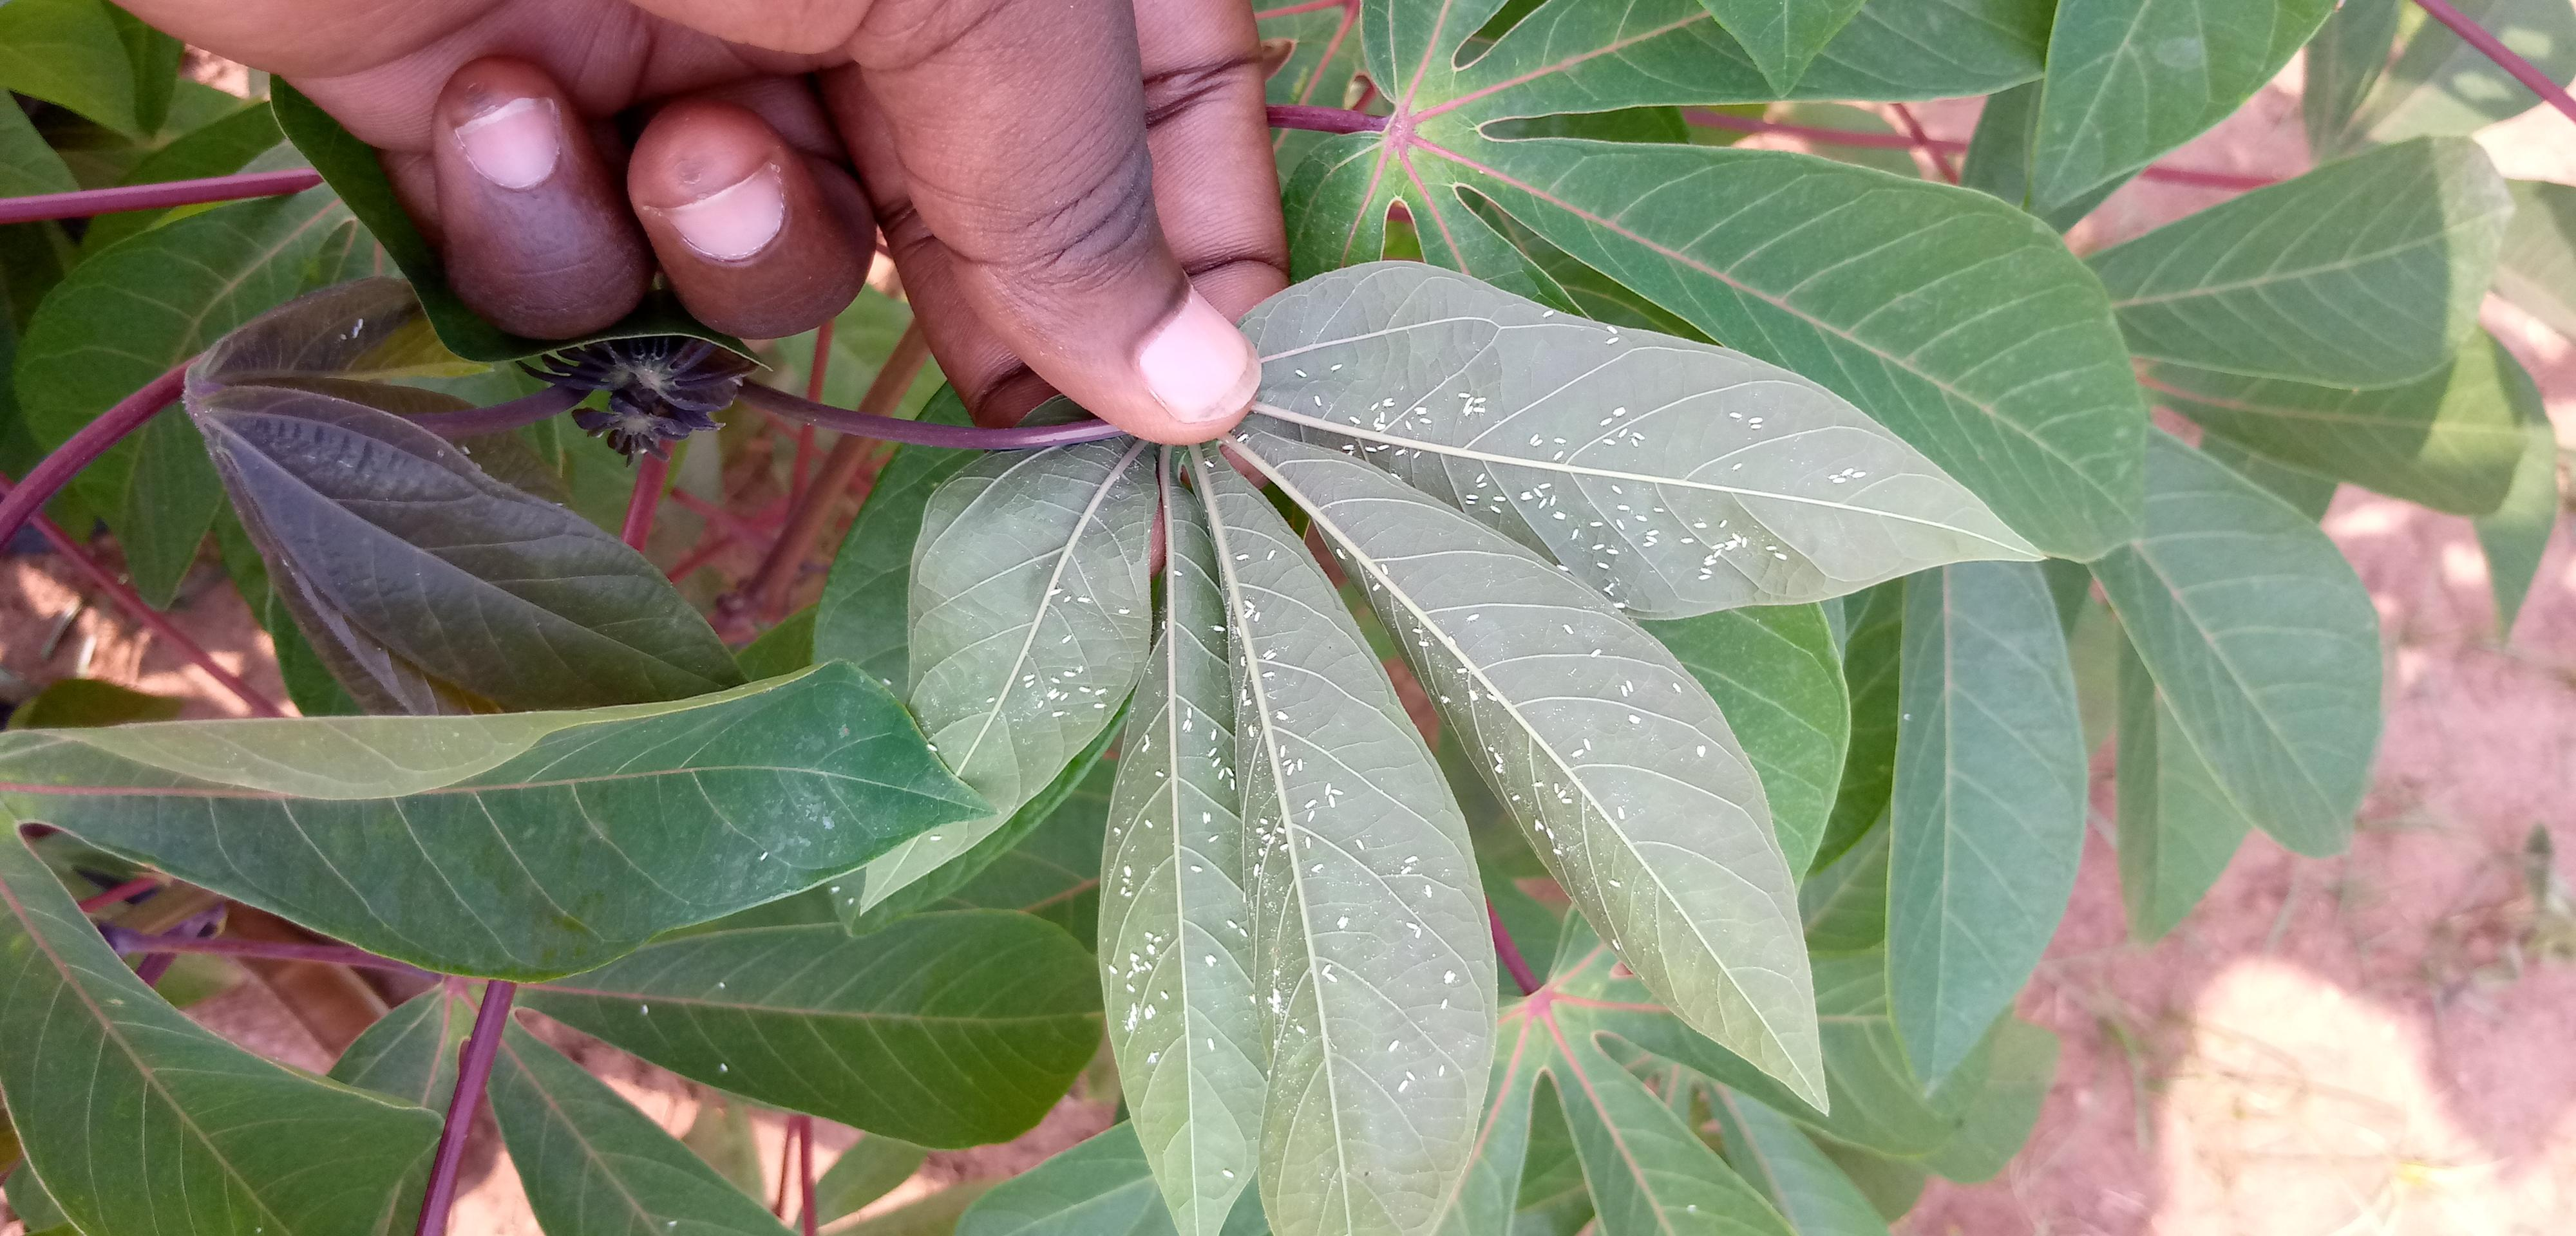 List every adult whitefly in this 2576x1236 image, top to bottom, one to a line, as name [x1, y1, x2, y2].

whitefly [1541, 306, 1556, 319]
whitefly [1605, 324, 1620, 335]
whitefly [1604, 334, 1621, 348]
whitefly [1330, 362, 1344, 373]
whitefly [1294, 368, 1308, 379]
whitefly [1457, 391, 1470, 398]
whitefly [1313, 393, 1323, 407]
whitefly [1466, 396, 1474, 404]
whitefly [1382, 397, 1393, 403]
whitefly [1473, 397, 1486, 404]
whitefly [1370, 401, 1380, 411]
whitefly [1383, 402, 1396, 407]
whitefly [1462, 404, 1469, 413]
whitefly [1465, 405, 1473, 417]
whitefly [1413, 406, 1428, 411]
whitefly [1473, 406, 1486, 413]
whitefly [1613, 406, 1624, 416]
whitefly [1616, 409, 1626, 418]
whitefly [1416, 410, 1427, 415]
whitefly [1379, 411, 1386, 423]
whitefly [1728, 411, 1742, 420]
whitefly [1347, 415, 1361, 426]
whitefly [1373, 416, 1380, 425]
whitefly [1747, 416, 1764, 424]
whitefly [1419, 417, 1433, 425]
whitefly [1599, 417, 1613, 426]
whitefly [1404, 418, 1414, 431]
whitefly [1374, 424, 1387, 432]
whitefly [1750, 424, 1763, 430]
whitefly [1618, 426, 1628, 439]
whitefly [1631, 431, 1645, 440]
whitefly [1236, 433, 1248, 443]
whitefly [1529, 433, 1540, 445]
whitefly [1553, 436, 1566, 444]
whitefly [1630, 436, 1639, 449]
whitefly [1601, 437, 1616, 447]
whitefly [1533, 438, 1543, 447]
whitefly [1340, 443, 1355, 451]
whitefly [1377, 444, 1390, 451]
whitefly [1365, 445, 1377, 453]
whitefly [1394, 447, 1406, 456]
whitefly [1412, 449, 1422, 460]
whitefly [1553, 449, 1564, 462]
whitefly [1203, 459, 1215, 469]
whitefly [1730, 461, 1743, 472]
whitefly [1841, 467, 1854, 476]
whitefly [1390, 471, 1402, 482]
whitefly [1852, 471, 1866, 478]
whitefly [1474, 472, 1486, 483]
whitefly [1828, 474, 1839, 479]
whitefly [1833, 477, 1847, 484]
whitefly [1476, 482, 1488, 489]
whitefly [1538, 482, 1551, 489]
whitefly [1611, 483, 1622, 495]
whitefly [1533, 487, 1544, 498]
whitefly [1520, 491, 1530, 495]
whitefly [1464, 494, 1479, 500]
whitefly [1492, 494, 1507, 503]
whitefly [1549, 494, 1557, 507]
whitefly [1520, 494, 1533, 501]
whitefly [1538, 498, 1548, 510]
whitefly [1464, 500, 1475, 505]
whitefly [1616, 503, 1631, 512]
whitefly [1489, 504, 1502, 514]
whitefly [1652, 505, 1666, 514]
whitefly [1635, 513, 1648, 523]
whitefly [1718, 518, 1729, 529]
whitefly [1589, 520, 1604, 528]
whitefly [1692, 521, 1708, 529]
whitefly [1569, 528, 1580, 540]
whitefly [1732, 531, 1741, 544]
whitefly [1741, 535, 1748, 549]
whitefly [1678, 536, 1695, 545]
whitefly [1725, 539, 1738, 545]
whitefly [1712, 541, 1725, 548]
whitefly [1590, 543, 1604, 550]
whitefly [1725, 544, 1738, 551]
whitefly [1765, 545, 1778, 551]
whitefly [1335, 547, 1348, 561]
whitefly [1605, 547, 1619, 556]
whitefly [1265, 548, 1278, 561]
whitefly [1714, 548, 1722, 558]
whitefly [1235, 552, 1250, 562]
whitefly [1774, 552, 1788, 561]
whitefly [1704, 554, 1714, 561]
whitefly [1703, 559, 1718, 565]
whitefly [1596, 560, 1611, 571]
whitefly [1379, 562, 1390, 576]
whitefly [1555, 563, 1569, 572]
whitefly [1700, 567, 1712, 574]
whitefly [1173, 569, 1184, 577]
whitefly [1697, 574, 1711, 581]
whitefly [1371, 581, 1382, 593]
whitefly [1600, 581, 1618, 599]
whitefly [1048, 587, 1063, 597]
whitefly [1062, 594, 1072, 603]
whitefly [1077, 595, 1092, 603]
whitefly [1243, 599, 1256, 608]
whitefly [1611, 601, 1627, 610]
whitefly [1117, 606, 1131, 615]
whitefly [1242, 608, 1254, 619]
whitefly [1253, 610, 1261, 623]
whitefly [1464, 611, 1481, 623]
whitefly [1160, 619, 1167, 631]
whitefly [1560, 622, 1576, 637]
whitefly [1212, 624, 1227, 633]
whitefly [1235, 626, 1242, 637]
whitefly [1411, 627, 1423, 634]
whitefly [1061, 633, 1074, 644]
whitefly [1447, 635, 1457, 647]
whitefly [1417, 639, 1430, 648]
whitefly [1588, 647, 1604, 660]
whitefly [1262, 649, 1273, 657]
whitefly [1265, 651, 1278, 660]
whitefly [1240, 655, 1247, 668]
whitefly [1077, 664, 1084, 675]
whitefly [1455, 666, 1470, 675]
whitefly [1063, 670, 1076, 677]
whitefly [1261, 670, 1276, 678]
whitefly [1022, 673, 1036, 682]
whitefly [881, 675, 895, 688]
whitefly [1050, 677, 1061, 684]
whitefly [1025, 679, 1035, 689]
whitefly [1625, 679, 1634, 693]
whitefly [1671, 680, 1683, 695]
whitefly [1620, 684, 1629, 698]
whitefly [1077, 685, 1092, 693]
whitefly [1094, 686, 1108, 697]
whitefly [1241, 687, 1247, 701]
whitefly [1046, 688, 1057, 697]
whitefly [1468, 689, 1479, 702]
whitefly [1050, 691, 1060, 700]
whitefly [1060, 691, 1070, 701]
whitefly [1486, 692, 1498, 703]
whitefly [985, 696, 996, 704]
whitefly [1443, 696, 1450, 705]
whitefly [1037, 698, 1044, 709]
whitefly [1242, 698, 1253, 706]
whitefly [1094, 702, 1108, 709]
whitefly [1186, 706, 1193, 718]
whitefly [1051, 709, 1065, 718]
whitefly [1277, 710, 1289, 718]
whitefly [1627, 714, 1642, 721]
whitefly [1276, 715, 1286, 721]
whitefly [1628, 717, 1640, 724]
whitefly [1182, 718, 1190, 731]
whitefly [1187, 721, 1193, 732]
whitefly [1247, 724, 1256, 738]
whitefly [1209, 726, 1218, 742]
whitefly [1144, 733, 1151, 743]
whitefly [1582, 737, 1593, 751]
whitefly [925, 742, 938, 752]
whitefly [1142, 742, 1151, 753]
whitefly [1279, 743, 1286, 759]
whitefly [1700, 744, 1706, 758]
whitefly [1696, 745, 1700, 755]
whitefly [1486, 745, 1495, 752]
whitefly [1207, 746, 1218, 758]
whitefly [1569, 747, 1584, 760]
whitefly [1493, 751, 1505, 763]
whitefly [1212, 755, 1222, 768]
whitefly [1296, 757, 1304, 772]
whitefly [1282, 758, 1293, 767]
whitefly [1286, 762, 1295, 776]
whitefly [1494, 763, 1504, 774]
whitefly [1226, 766, 1235, 776]
whitefly [1218, 768, 1225, 780]
whitefly [1153, 769, 1166, 778]
whitefly [1230, 778, 1236, 791]
whitefly [1530, 780, 1546, 788]
whitefly [1553, 781, 1559, 794]
whitefly [1325, 782, 1332, 796]
whitefly [1331, 789, 1345, 796]
whitefly [1557, 789, 1567, 799]
whitefly [1510, 793, 1522, 803]
whitefly [1329, 794, 1336, 809]
whitefly [1303, 798, 1317, 809]
whitefly [1560, 798, 1573, 804]
whitefly [1617, 804, 1625, 821]
whitefly [1306, 809, 1315, 823]
whitefly [1202, 810, 1207, 825]
whitefly [1207, 812, 1211, 823]
whitefly [1259, 817, 1269, 826]
whitefly [1144, 818, 1155, 830]
whitefly [1534, 818, 1545, 832]
whitefly [1276, 825, 1285, 834]
whitefly [1113, 826, 1122, 835]
whitefly [1255, 827, 1265, 834]
whitefly [1546, 827, 1556, 840]
whitefly [1262, 832, 1271, 841]
whitefly [1208, 834, 1220, 843]
whitefly [929, 834, 942, 842]
whitefly [1268, 834, 1276, 845]
whitefly [1304, 834, 1312, 850]
whitefly [1354, 838, 1366, 851]
whitefly [1280, 843, 1289, 852]
whitefly [1258, 847, 1265, 857]
whitefly [1551, 848, 1562, 856]
whitefly [758, 850, 771, 863]
whitefly [1403, 854, 1419, 863]
whitefly [1252, 862, 1260, 878]
whitefly [1310, 863, 1324, 873]
whitefly [1123, 863, 1133, 878]
whitefly [1188, 863, 1203, 874]
whitefly [1399, 865, 1412, 876]
whitefly [1122, 877, 1130, 885]
whitefly [1608, 878, 1621, 888]
whitefly [1423, 883, 1434, 899]
whitefly [828, 884, 842, 895]
whitefly [1120, 886, 1126, 894]
whitefly [1124, 890, 1133, 898]
whitefly [846, 895, 858, 906]
whitefly [1336, 915, 1345, 926]
whitefly [1340, 916, 1349, 930]
whitefly [1226, 919, 1238, 928]
whitefly [1405, 921, 1419, 930]
whitefly [1238, 927, 1248, 937]
whitefly [1415, 927, 1421, 940]
whitefly [1144, 930, 1153, 940]
whitefly [1153, 935, 1163, 943]
whitefly [1149, 944, 1155, 950]
whitefly [1146, 944, 1155, 955]
whitefly [1129, 952, 1141, 959]
whitefly [1208, 954, 1217, 963]
whitefly [1205, 955, 1213, 967]
whitefly [1130, 956, 1137, 962]
whitefly [1143, 960, 1153, 971]
whitefly [1132, 962, 1141, 973]
whitefly [1321, 963, 1332, 975]
whitefly [1108, 964, 1119, 975]
whitefly [1139, 965, 1146, 971]
whitefly [1125, 968, 1135, 979]
whitefly [1272, 968, 1281, 976]
whitefly [1444, 969, 1452, 979]
whitefly [1444, 972, 1456, 984]
whitefly [1325, 973, 1338, 984]
whitefly [716, 979, 731, 991]
whitefly [1125, 983, 1136, 993]
whitefly [1272, 988, 1280, 994]
whitefly [1159, 989, 1170, 1000]
whitefly [1247, 991, 1256, 1005]
whitefly [1273, 994, 1281, 1007]
whitefly [1267, 995, 1273, 1004]
whitefly [1438, 997, 1450, 1011]
whitefly [641, 1001, 650, 1015]
whitefly [1131, 1002, 1137, 1015]
whitefly [1148, 1003, 1157, 1015]
whitefly [1144, 1006, 1153, 1020]
whitefly [1271, 1007, 1280, 1014]
whitefly [1130, 1011, 1137, 1022]
whitefly [1128, 1017, 1135, 1030]
whitefly [1295, 1024, 1307, 1035]
whitefly [1206, 1036, 1217, 1052]
whitefly [1387, 1038, 1401, 1053]
whitefly [1146, 1050, 1161, 1065]
whitefly [719, 1061, 730, 1074]
whitefly [1437, 1062, 1446, 1078]
whitefly [1405, 1069, 1416, 1081]
whitefly [1397, 1079, 1410, 1093]
whitefly [1221, 1168, 1235, 1179]